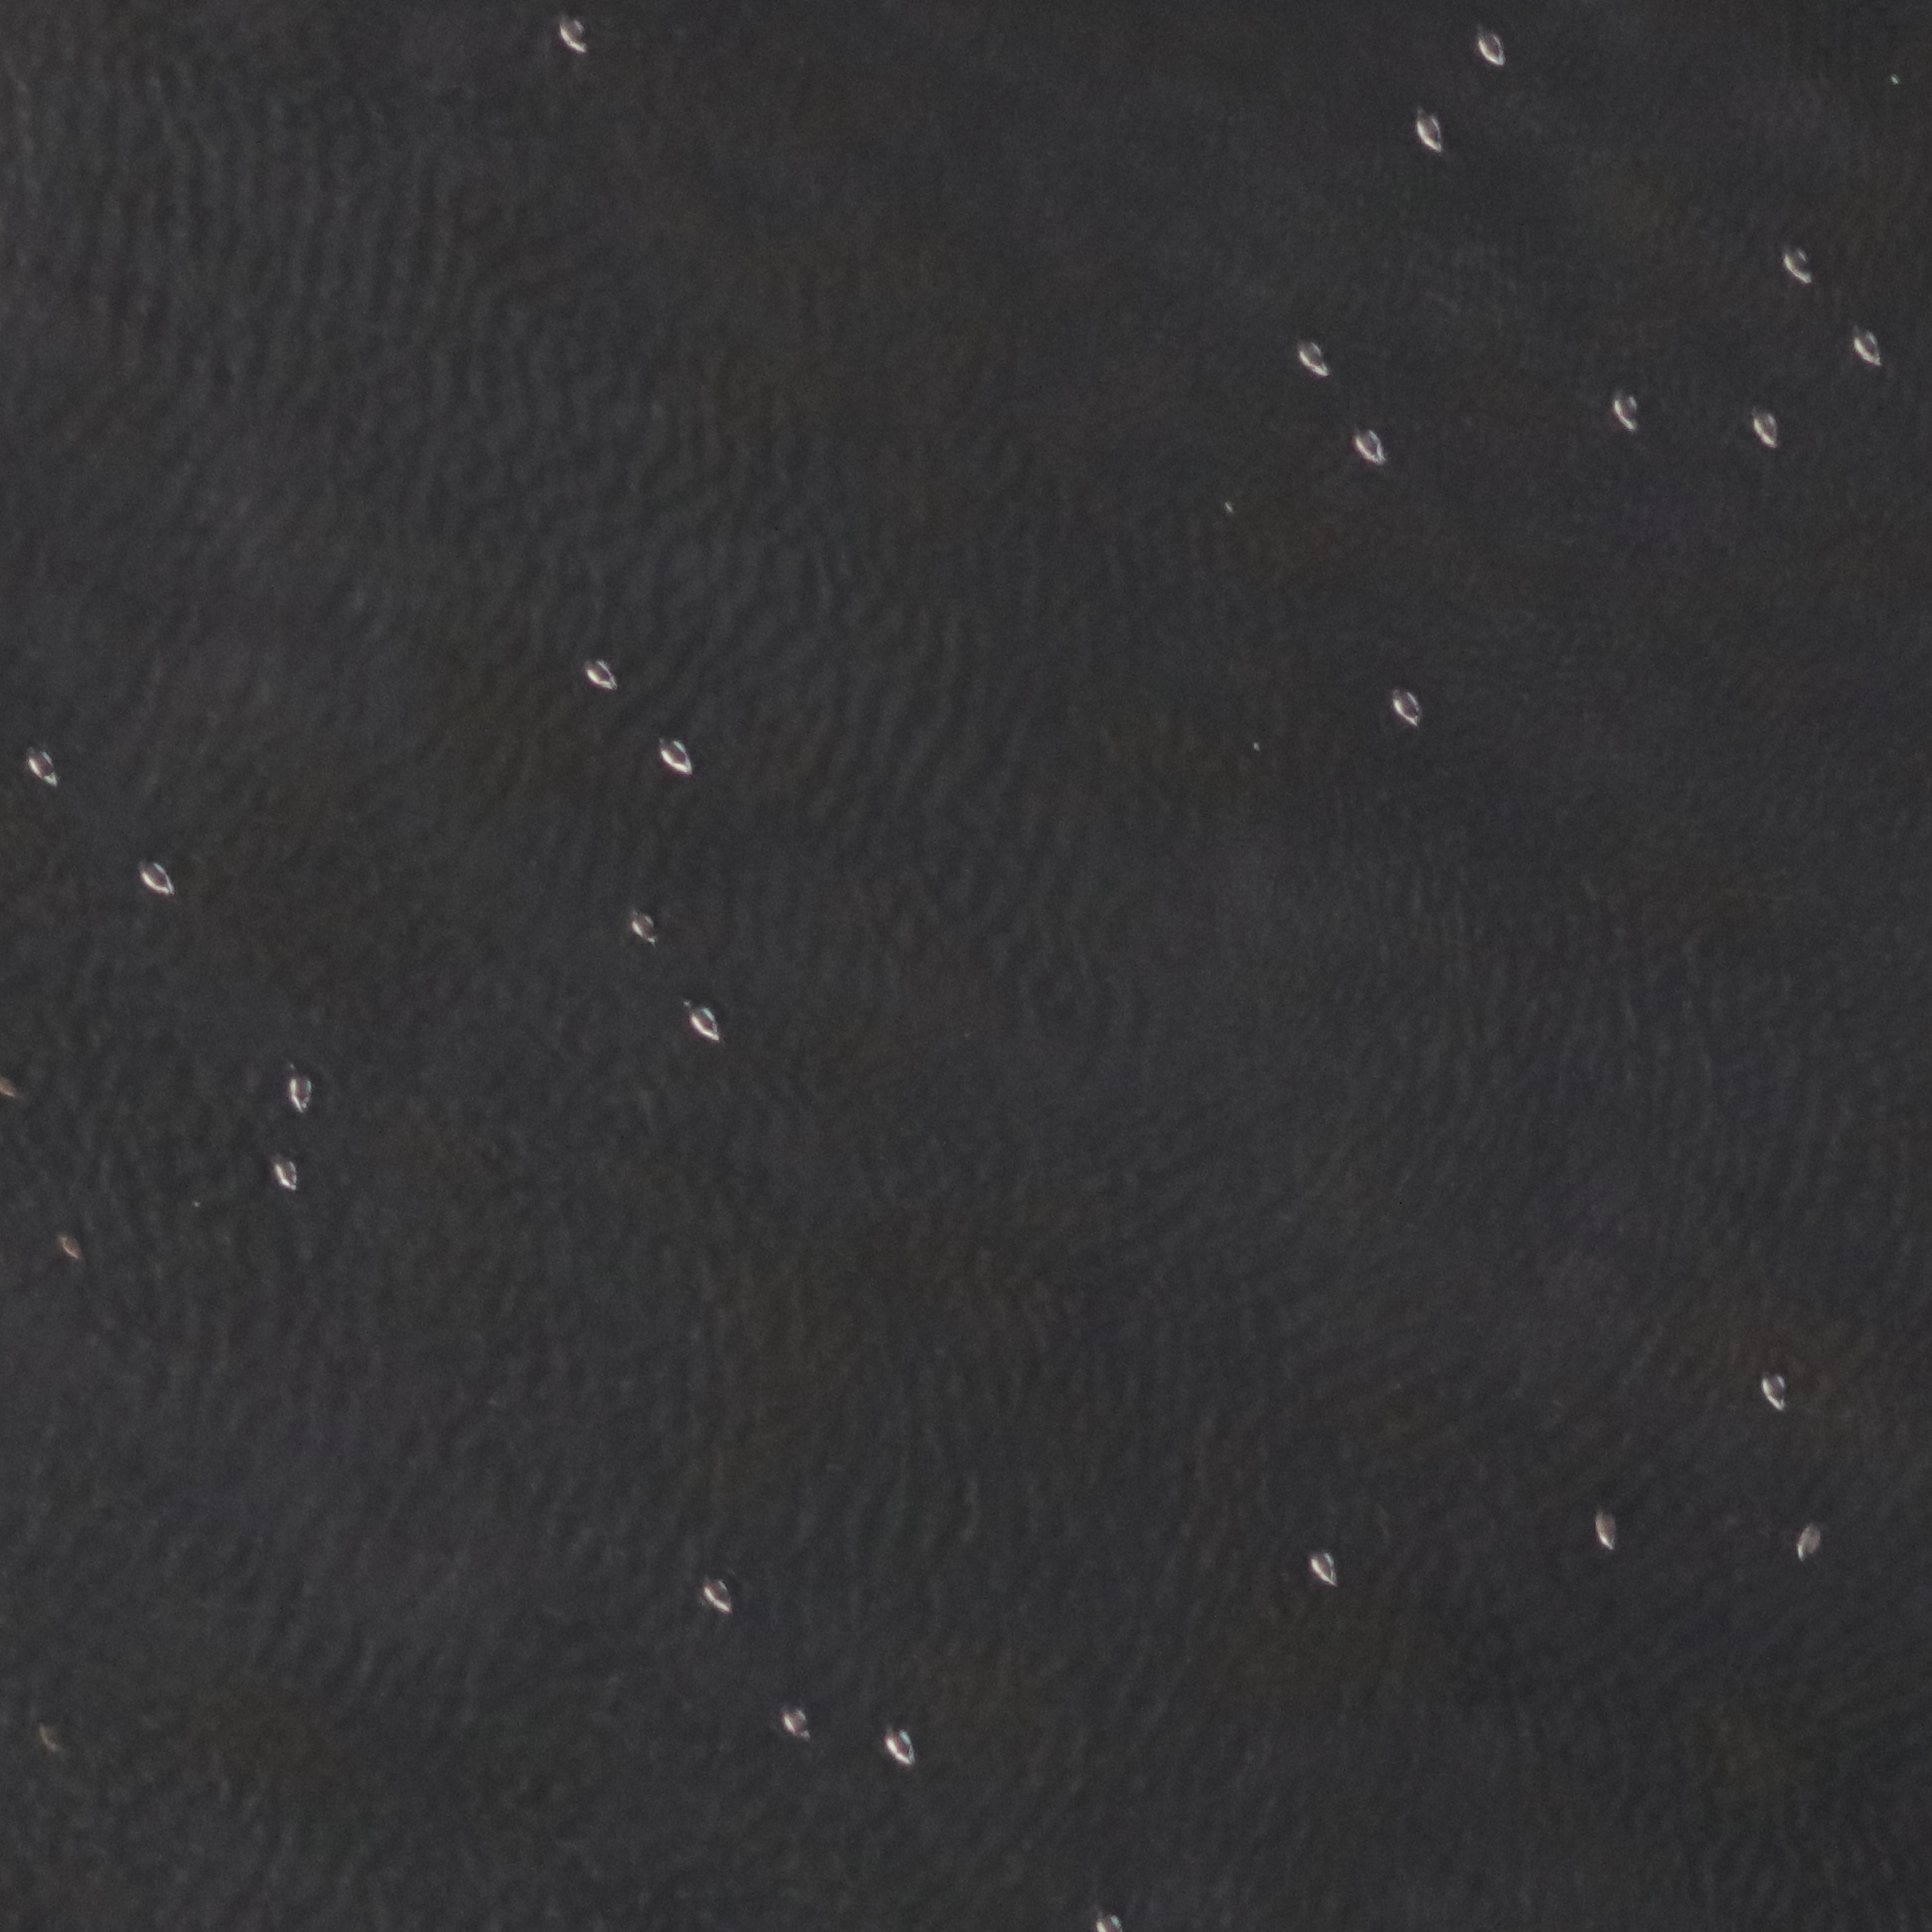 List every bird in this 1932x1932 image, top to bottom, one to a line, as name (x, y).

brant (573, 32)
brant (1485, 41)
brant (1430, 130)
brant (1796, 261)
brant (1866, 347)
brant (1313, 358)
brant (1626, 409)
brant (1765, 426)
brant (1369, 446)
brant (601, 673)
brant (1406, 705)
brant (674, 754)
brant (40, 765)
brant (153, 875)
brant (643, 925)
brant (703, 1021)
brant (300, 1090)
brant (283, 1168)
Canada goose (62, 1242)
brant (1776, 1388)
brant (1607, 1527)
brant (1809, 1541)
brant (1323, 1569)
brant (714, 1592)
brant (796, 1721)
Canada goose (43, 1741)
brant (899, 1746)
brant (1109, 1928)